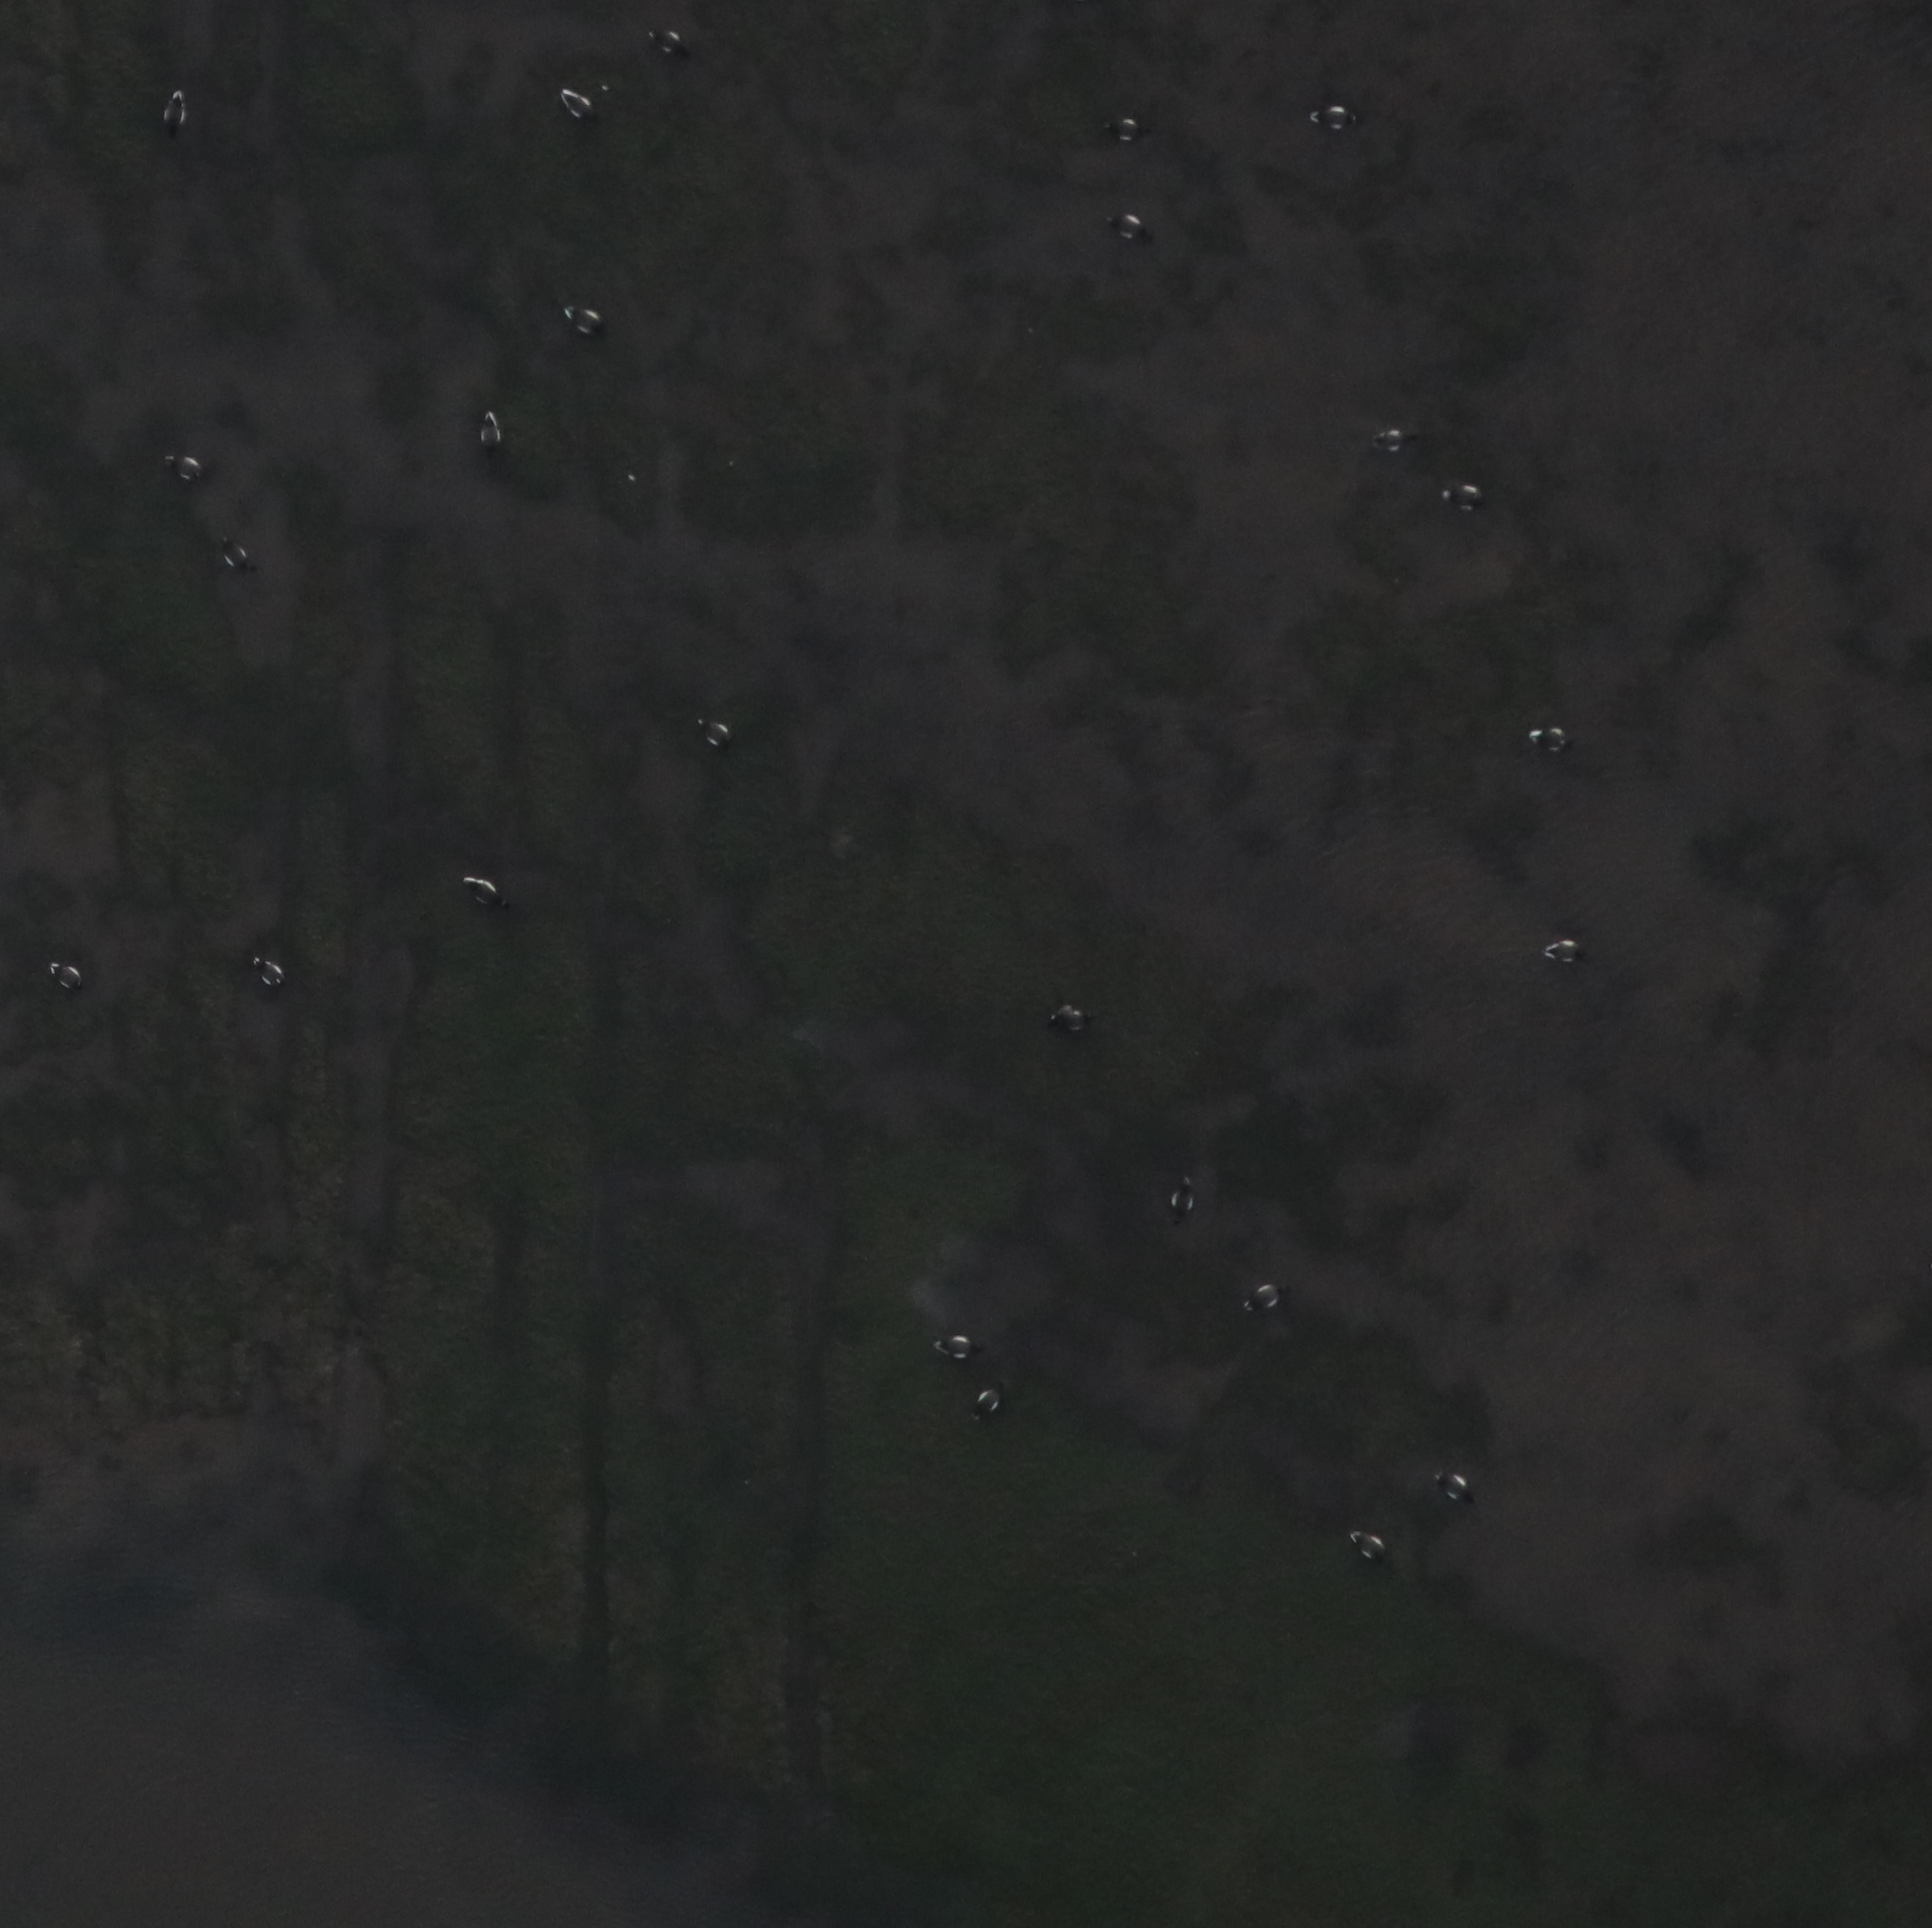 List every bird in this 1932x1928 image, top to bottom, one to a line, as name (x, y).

brant (669, 44)
brant (577, 104)
brant (174, 113)
brant (1332, 117)
brant (1126, 127)
brant (1128, 228)
brant (584, 320)
brant (488, 433)
brant (1394, 439)
brant (185, 468)
brant (1465, 495)
brant (235, 555)
brant (718, 737)
brant (1552, 739)
brant (483, 890)
brant (1564, 950)
brant (269, 970)
brant (66, 976)
brant (1071, 1017)
brant (1182, 1200)
brant (1264, 1296)
brant (957, 1346)
brant (988, 1404)
brant (1453, 1484)
brant (1368, 1544)